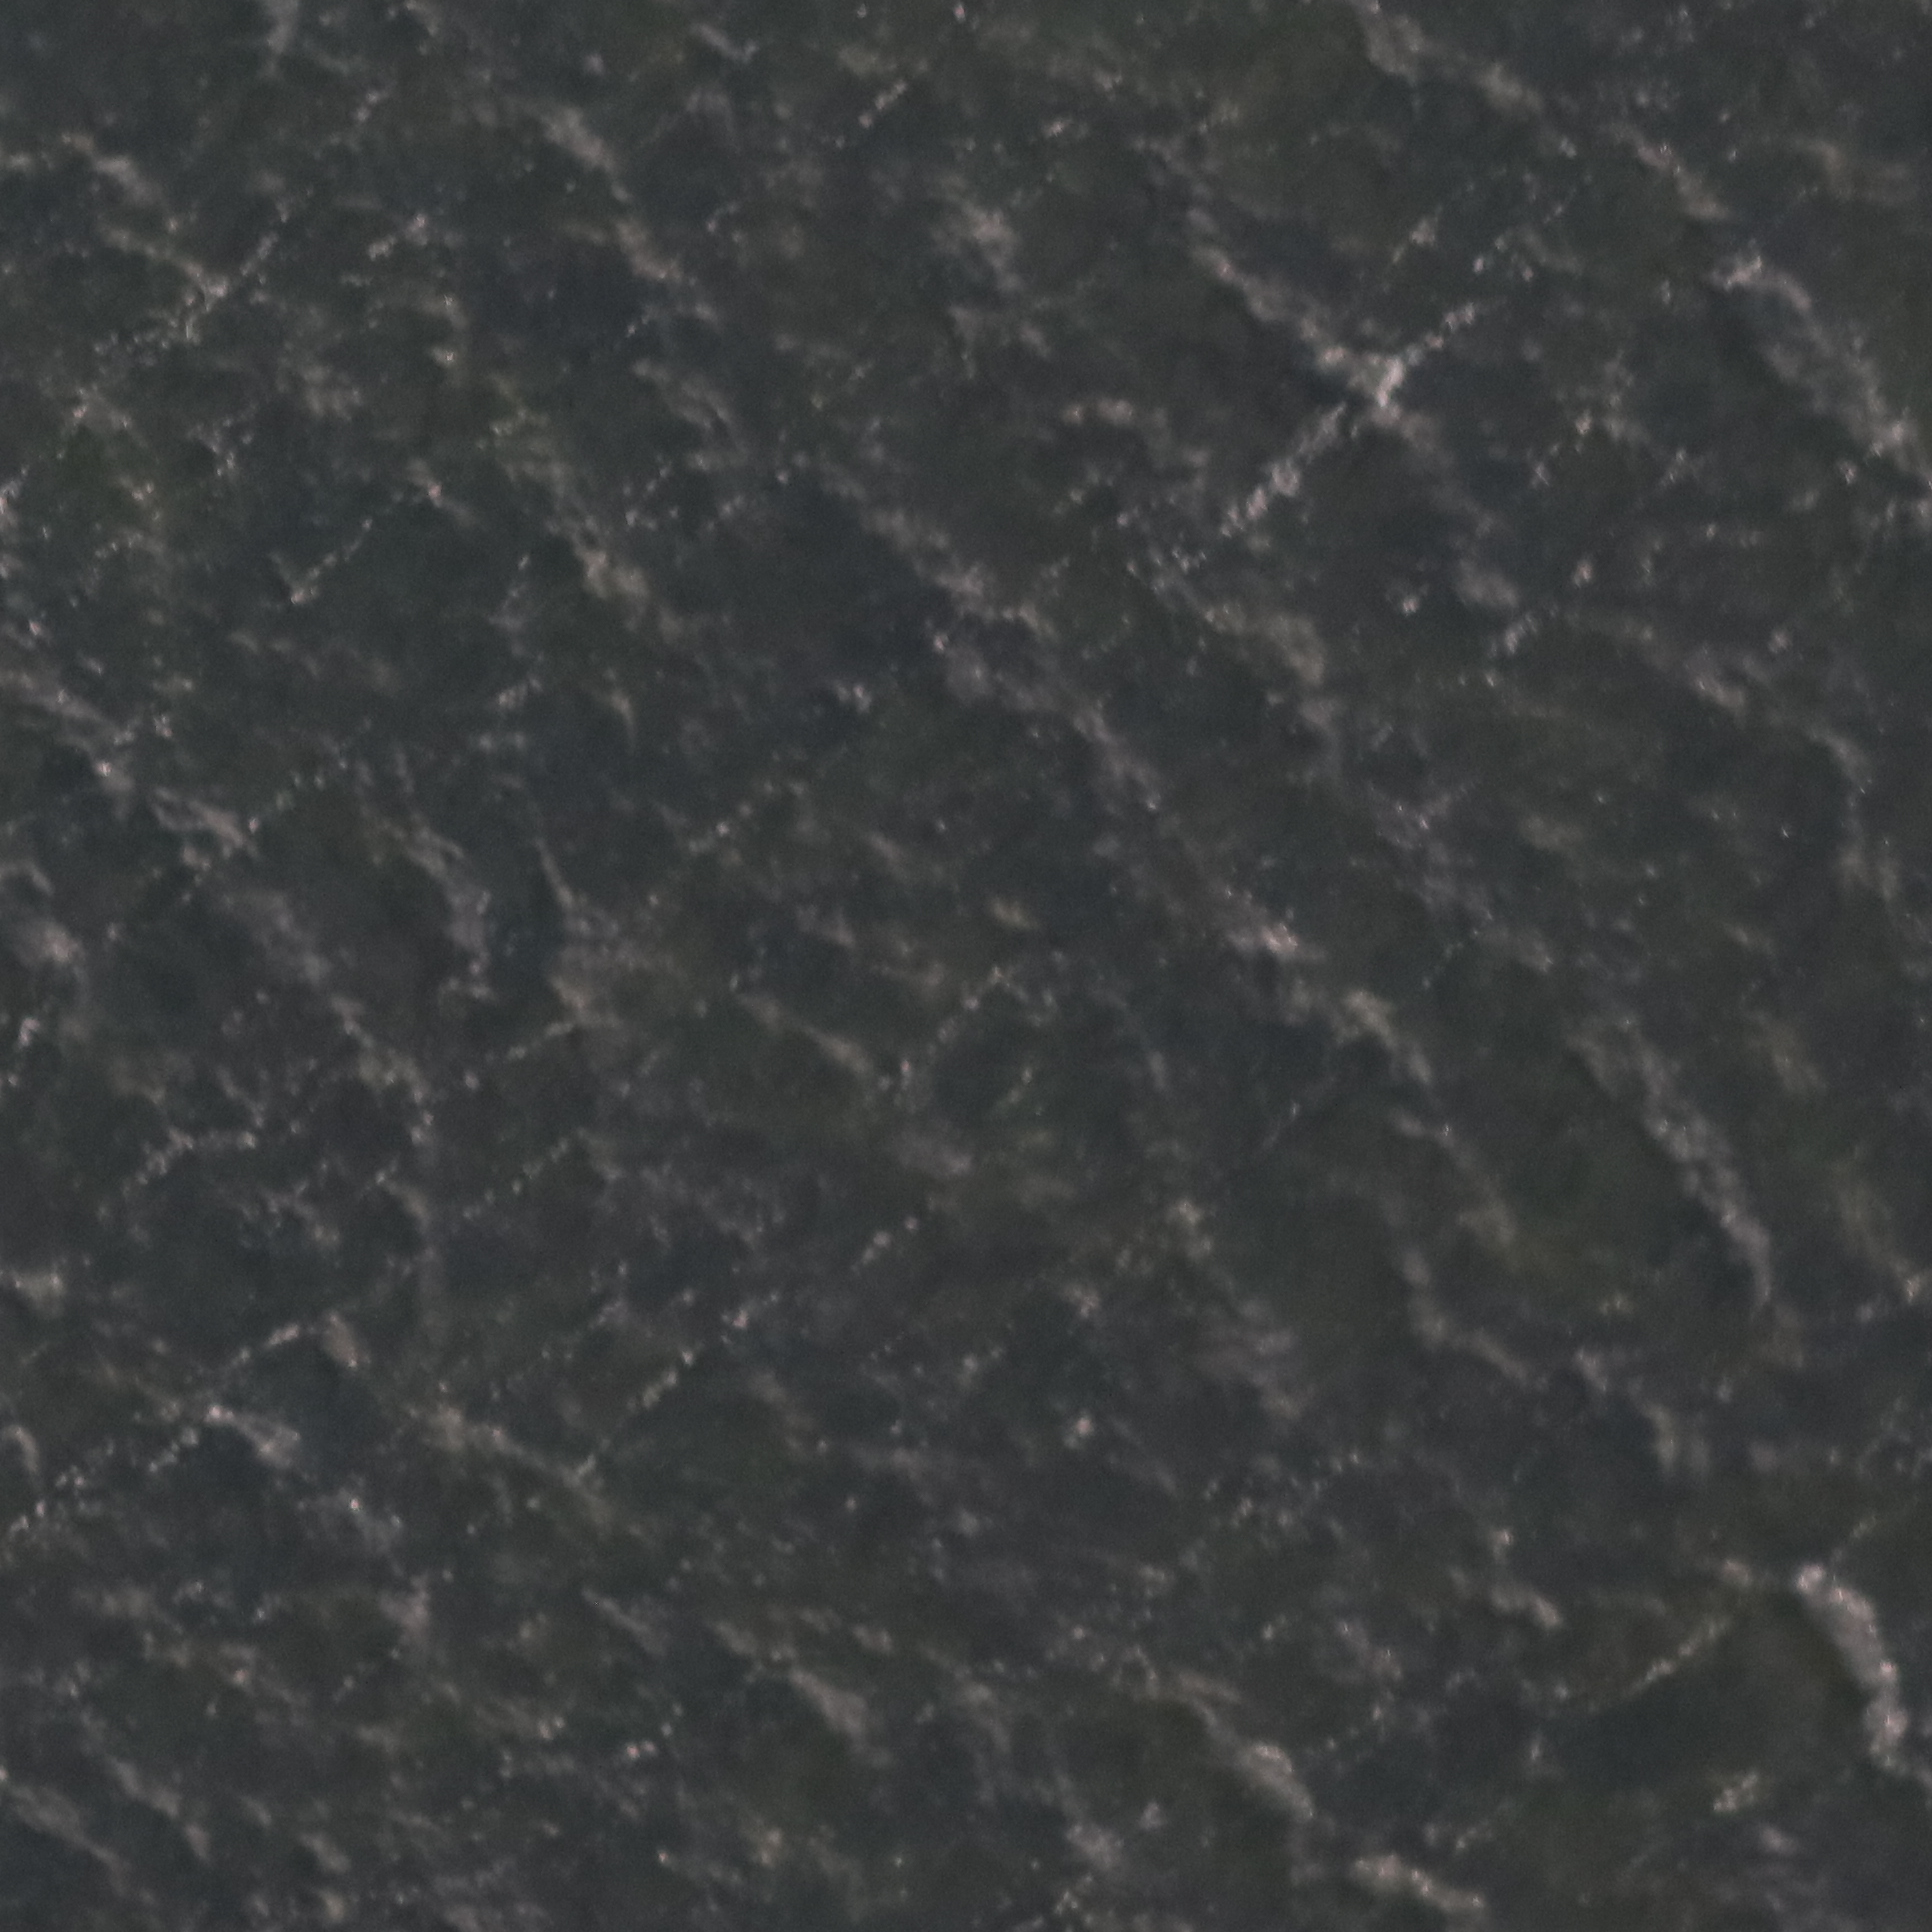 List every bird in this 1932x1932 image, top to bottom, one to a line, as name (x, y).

None